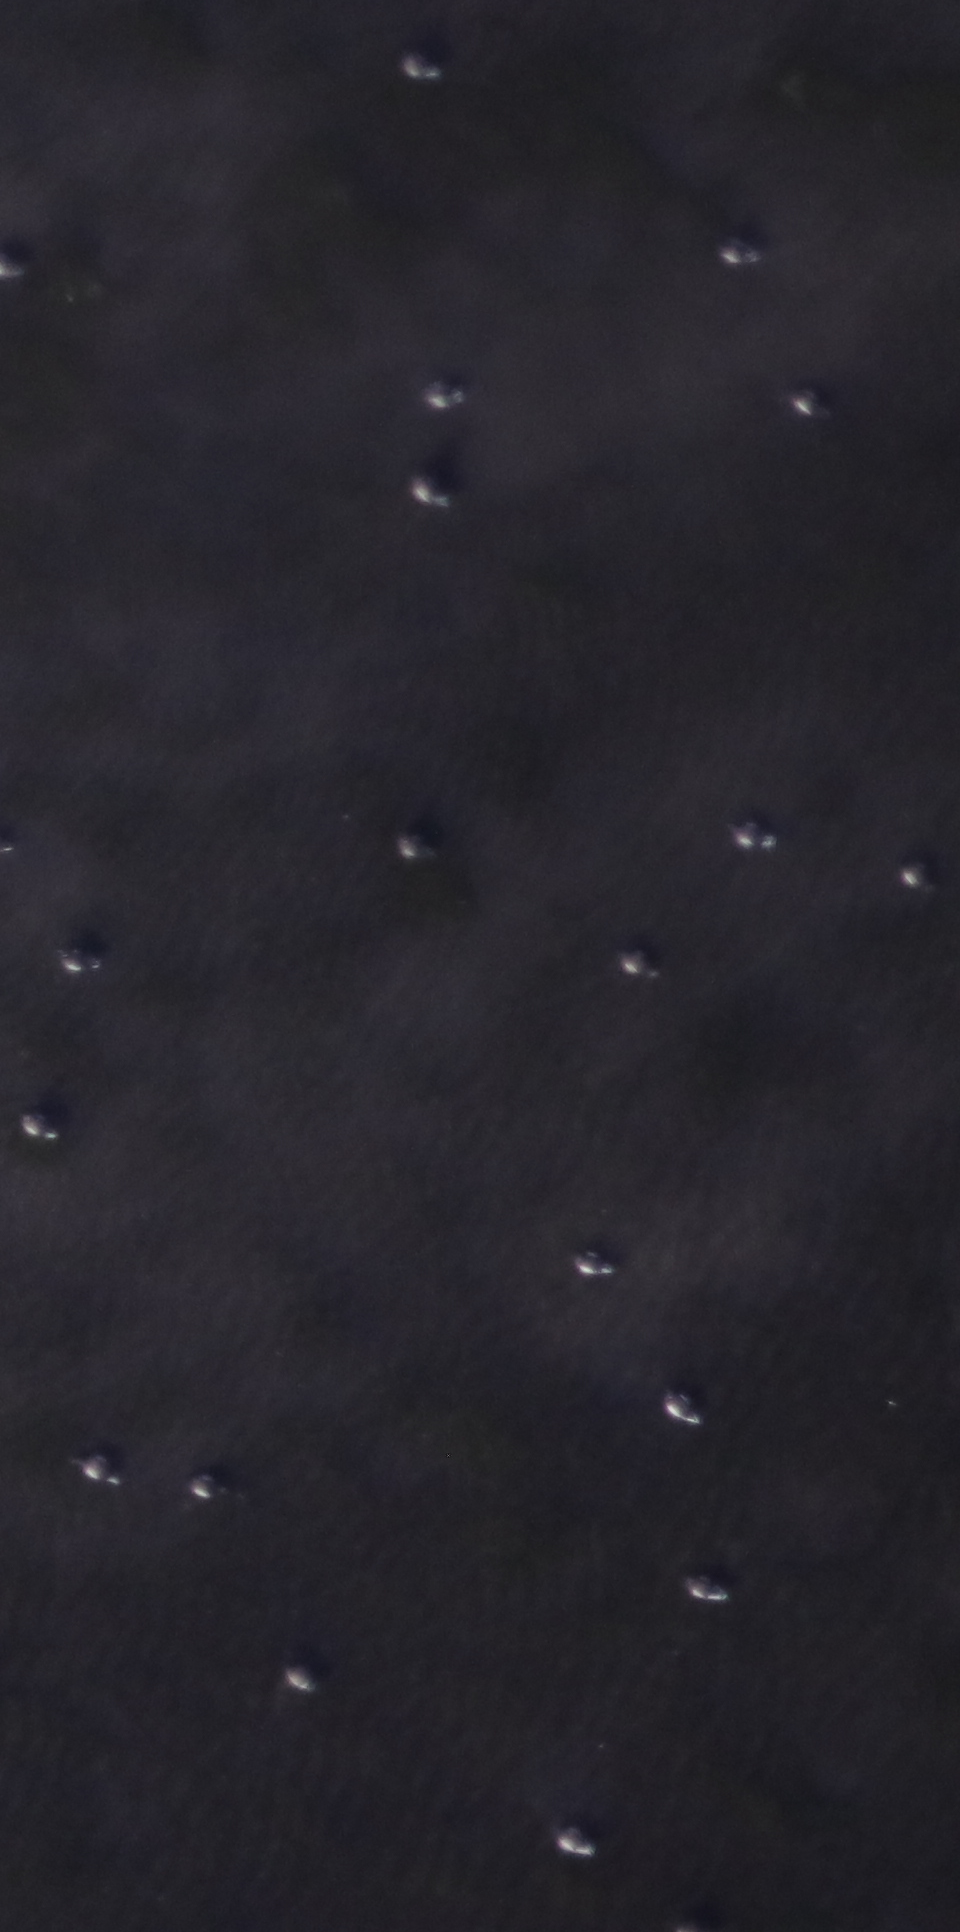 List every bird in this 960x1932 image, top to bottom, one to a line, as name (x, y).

brant (419, 60)
brant (737, 257)
brant (0, 263)
brant (439, 387)
brant (813, 403)
brant (427, 491)
brant (754, 835)
brant (408, 844)
brant (915, 874)
brant (636, 957)
brant (81, 964)
brant (39, 1125)
brant (592, 1259)
brant (688, 1405)
brant (100, 1467)
brant (209, 1483)
brant (711, 1590)
brant (293, 1675)
brant (570, 1841)